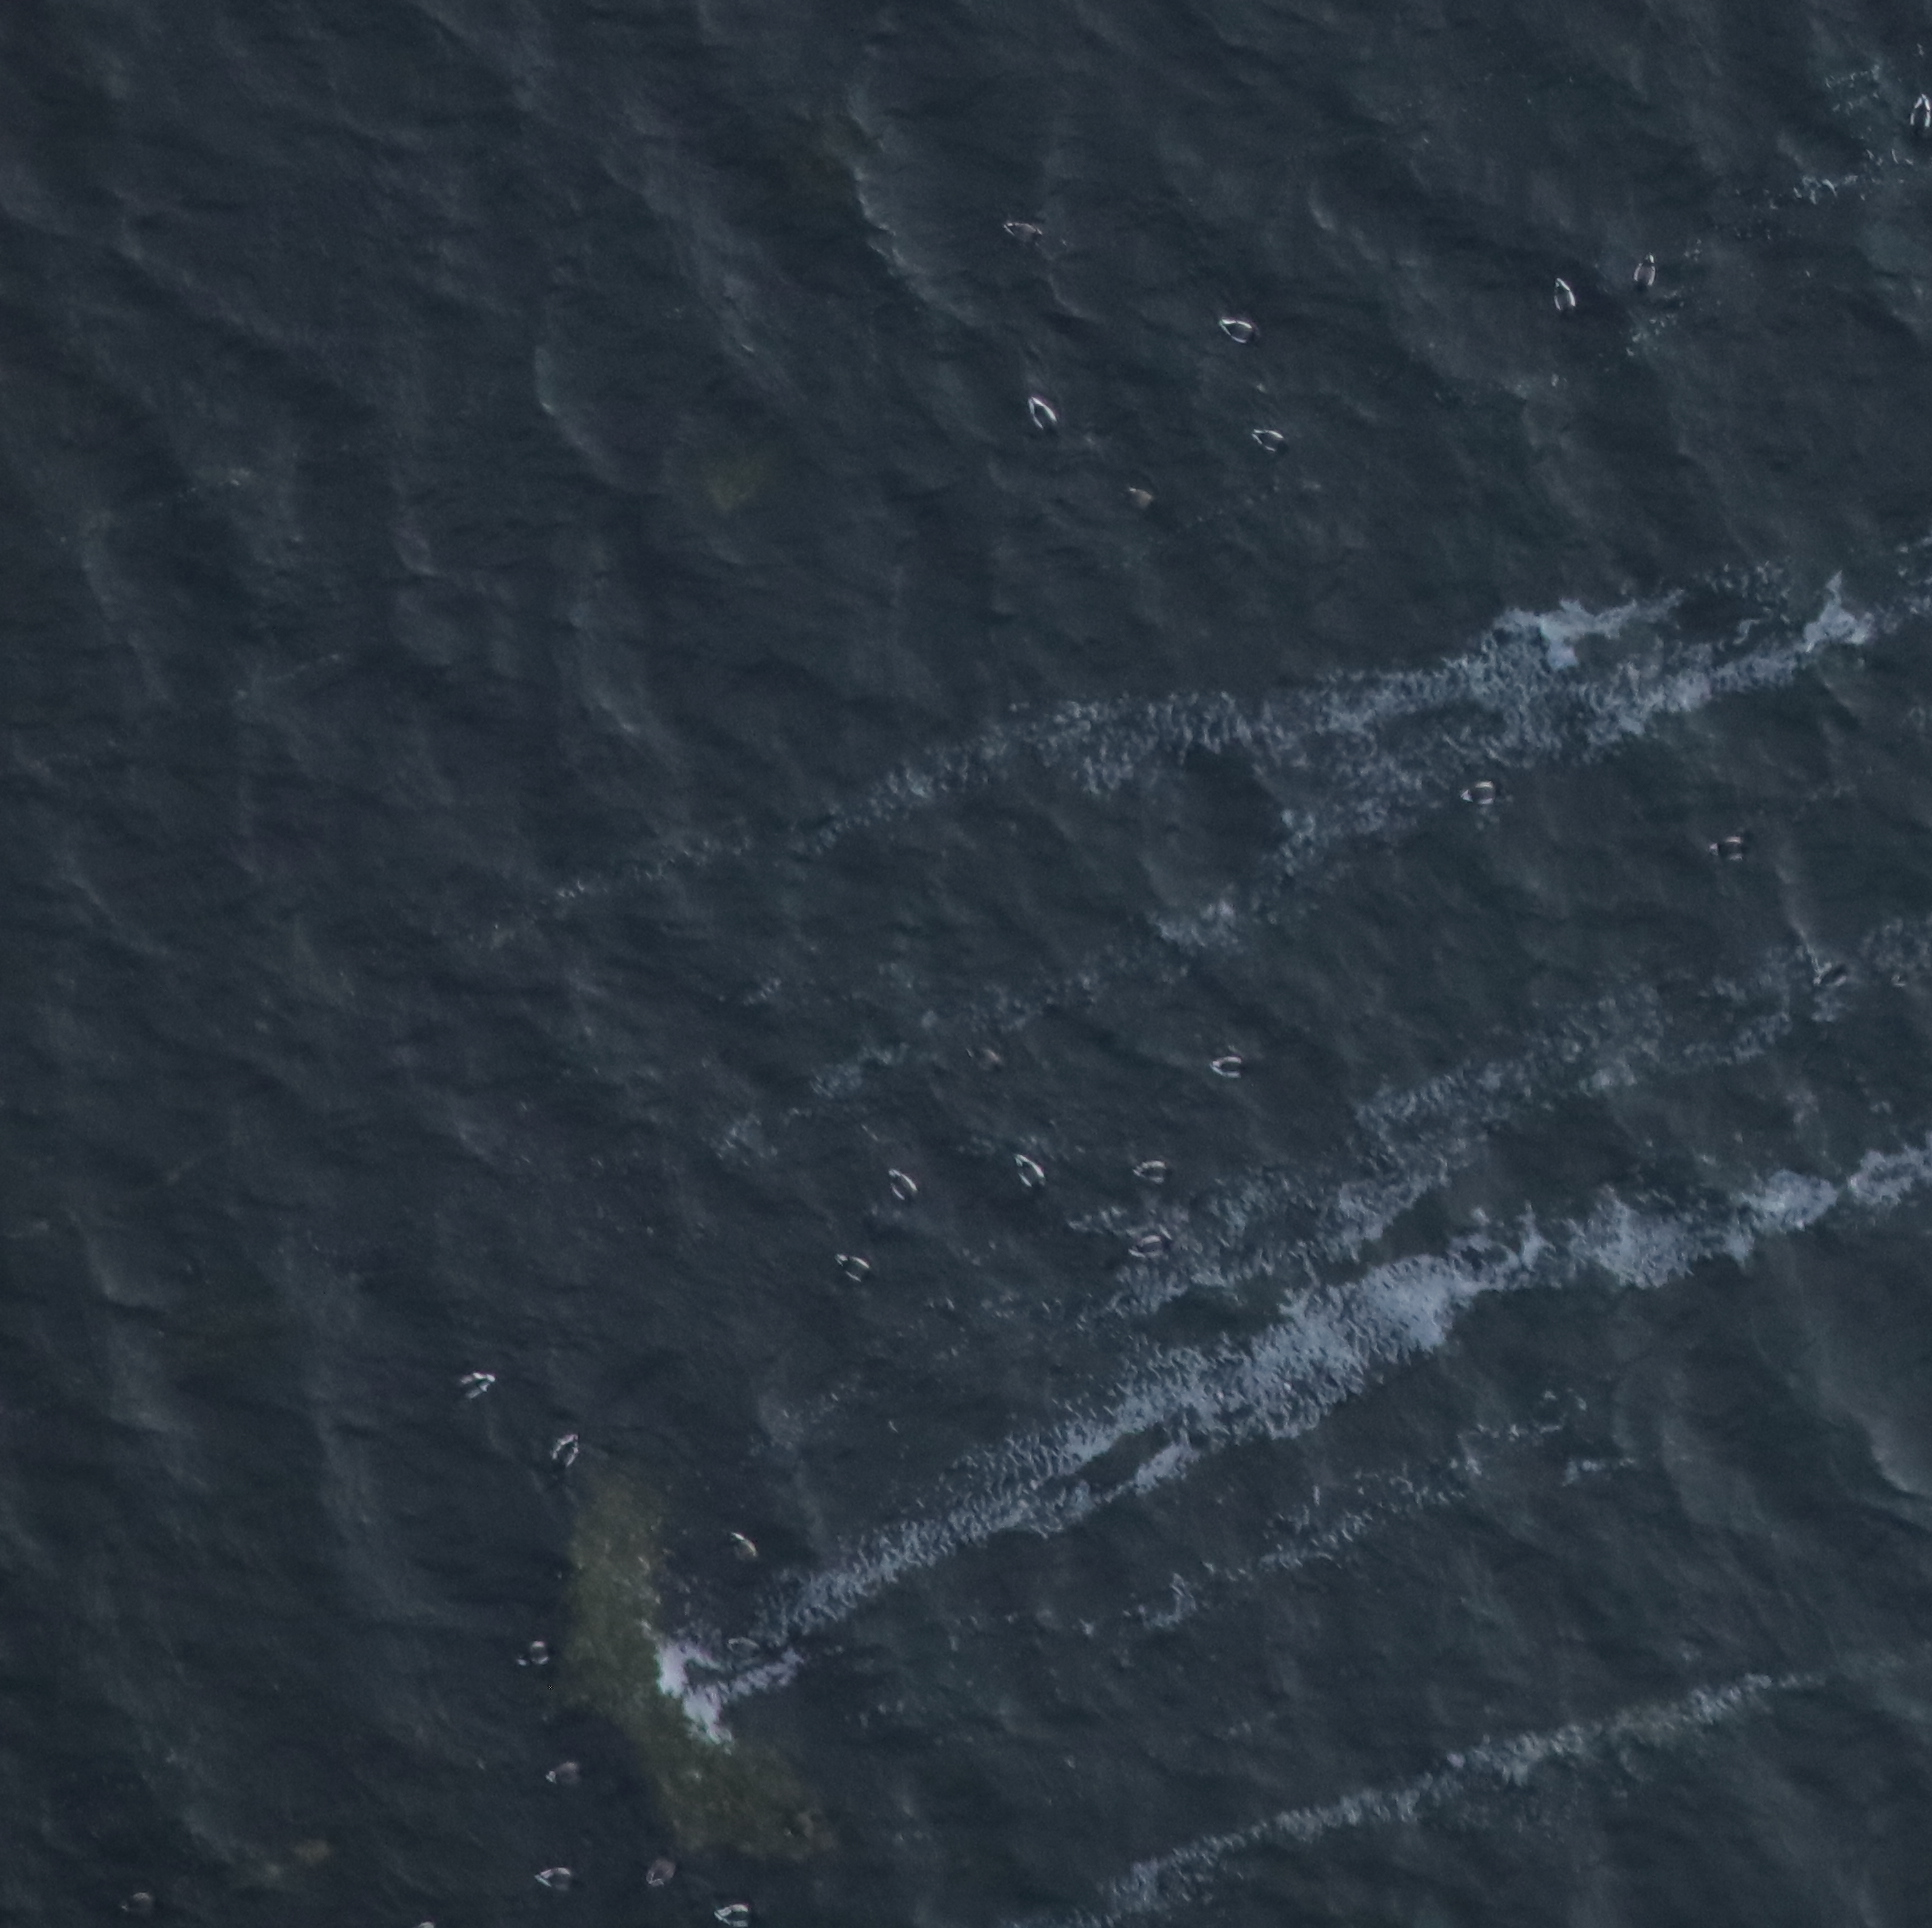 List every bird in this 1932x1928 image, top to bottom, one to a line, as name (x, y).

brant (1919, 116)
brant (1024, 234)
brant (1646, 274)
brant (1563, 297)
brant (1240, 332)
brant (1043, 416)
brant (1270, 440)
brant (1137, 496)
brant (1484, 794)
brant (1733, 849)
brant (1832, 976)
brant (988, 1059)
brant (1233, 1068)
brant (1157, 1171)
brant (1030, 1172)
brant (903, 1190)
brant (1151, 1244)
brant (855, 1270)
brant (468, 1383)
brant (565, 1453)
brant (744, 1548)
brant (744, 1648)
brant (536, 1655)
brant (557, 1769)
brant (804, 1822)
brant (663, 1874)
brant (558, 1879)
brant (135, 1901)
brant (739, 1914)